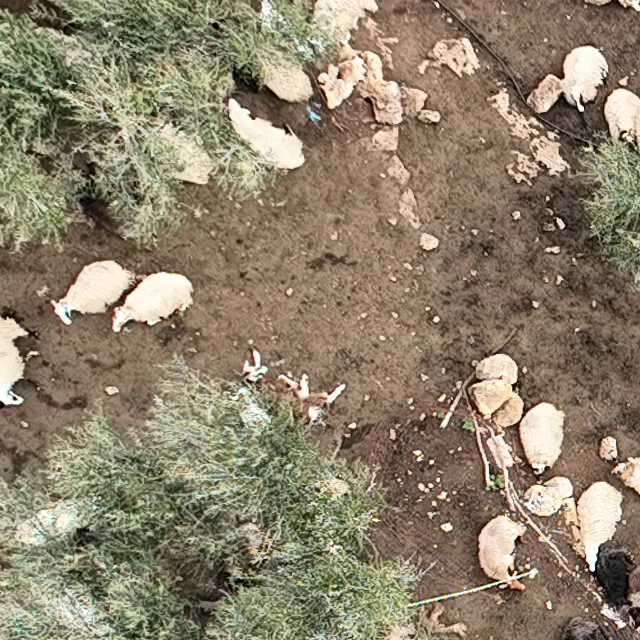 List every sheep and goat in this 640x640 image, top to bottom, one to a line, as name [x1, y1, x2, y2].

sheep [310, 0, 376, 42]
sheep [252, 2, 315, 103]
sheep [560, 47, 607, 109]
sheep [606, 86, 638, 150]
sheep [226, 98, 304, 168]
sheep [632, 98, 639, 170]
sheep [129, 113, 212, 187]
sheep [53, 259, 135, 325]
sheep [111, 262, 194, 334]
sheep [3, 314, 33, 409]
sheep [520, 403, 565, 475]
sheep [610, 458, 639, 500]
sheep [577, 482, 622, 569]
sheep [15, 492, 105, 549]
sheep [478, 517, 525, 587]
sheep [600, 543, 634, 608]
sheep [626, 563, 639, 627]
sheep [561, 615, 613, 639]